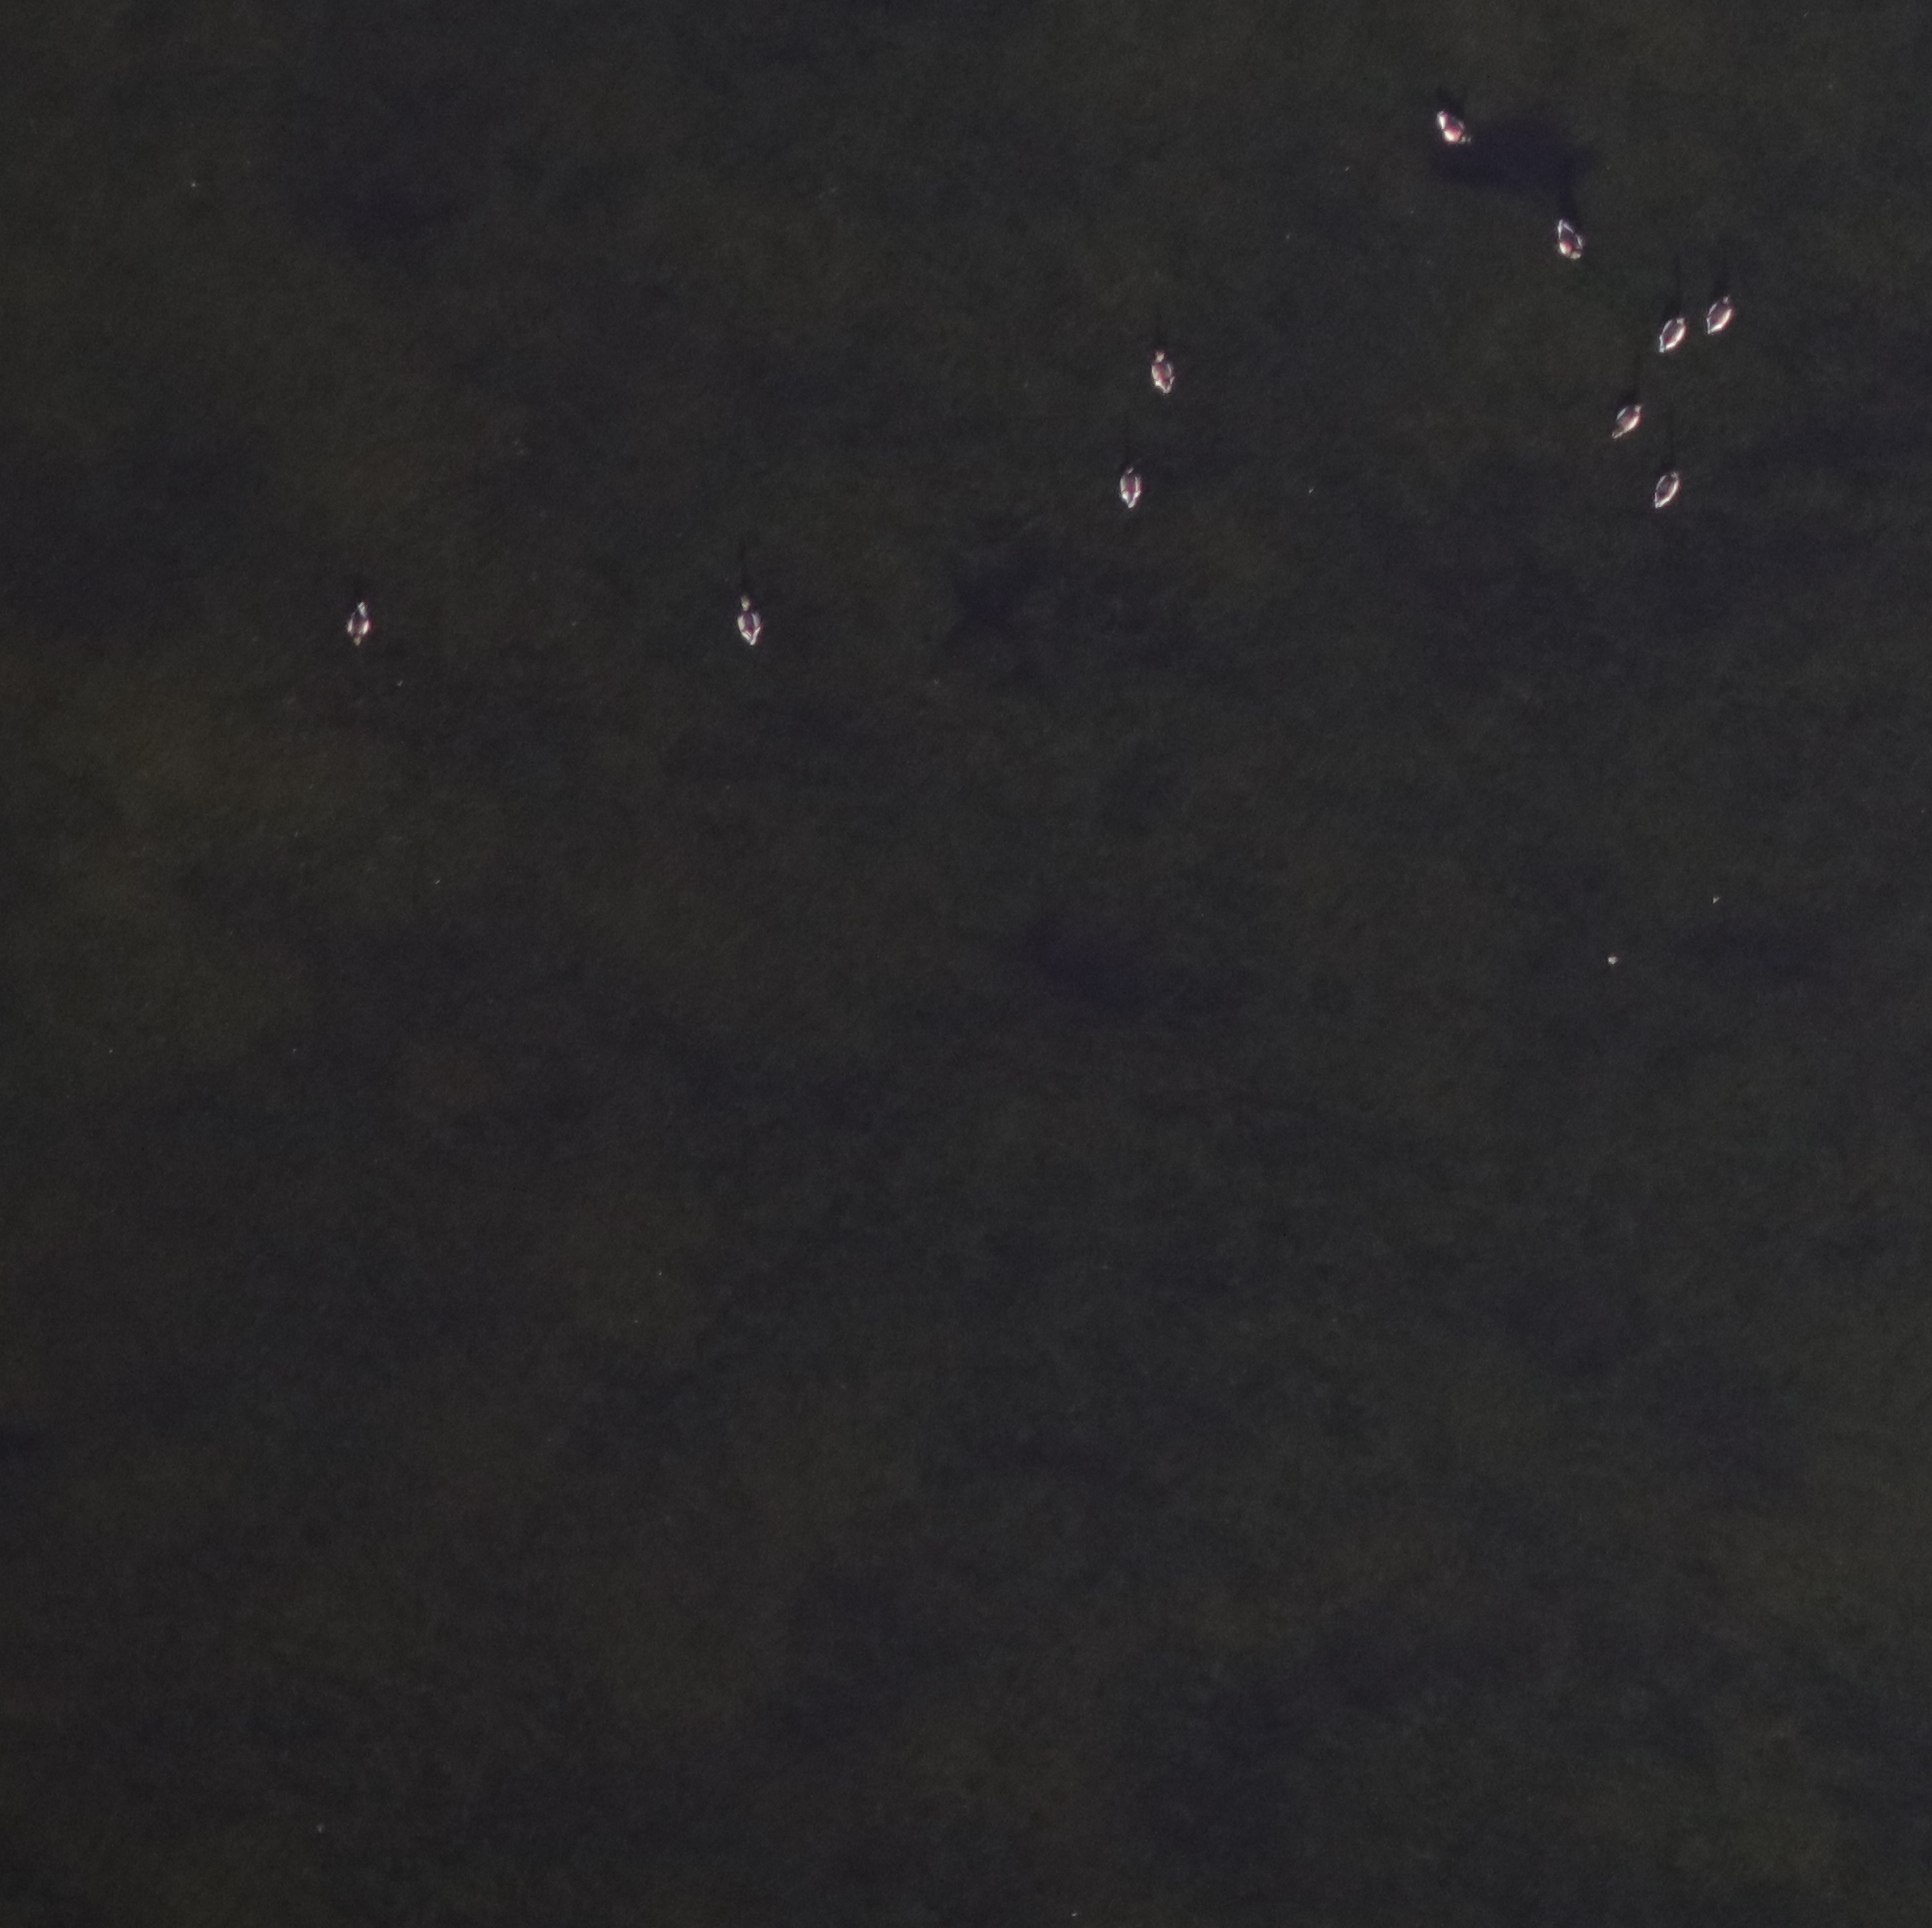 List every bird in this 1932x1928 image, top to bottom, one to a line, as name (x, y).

brant (1454, 127)
brant (1569, 239)
brant (1717, 315)
brant (1671, 332)
brant (1164, 372)
brant (1627, 419)
brant (1132, 485)
brant (1665, 489)
brant (748, 619)
brant (360, 622)